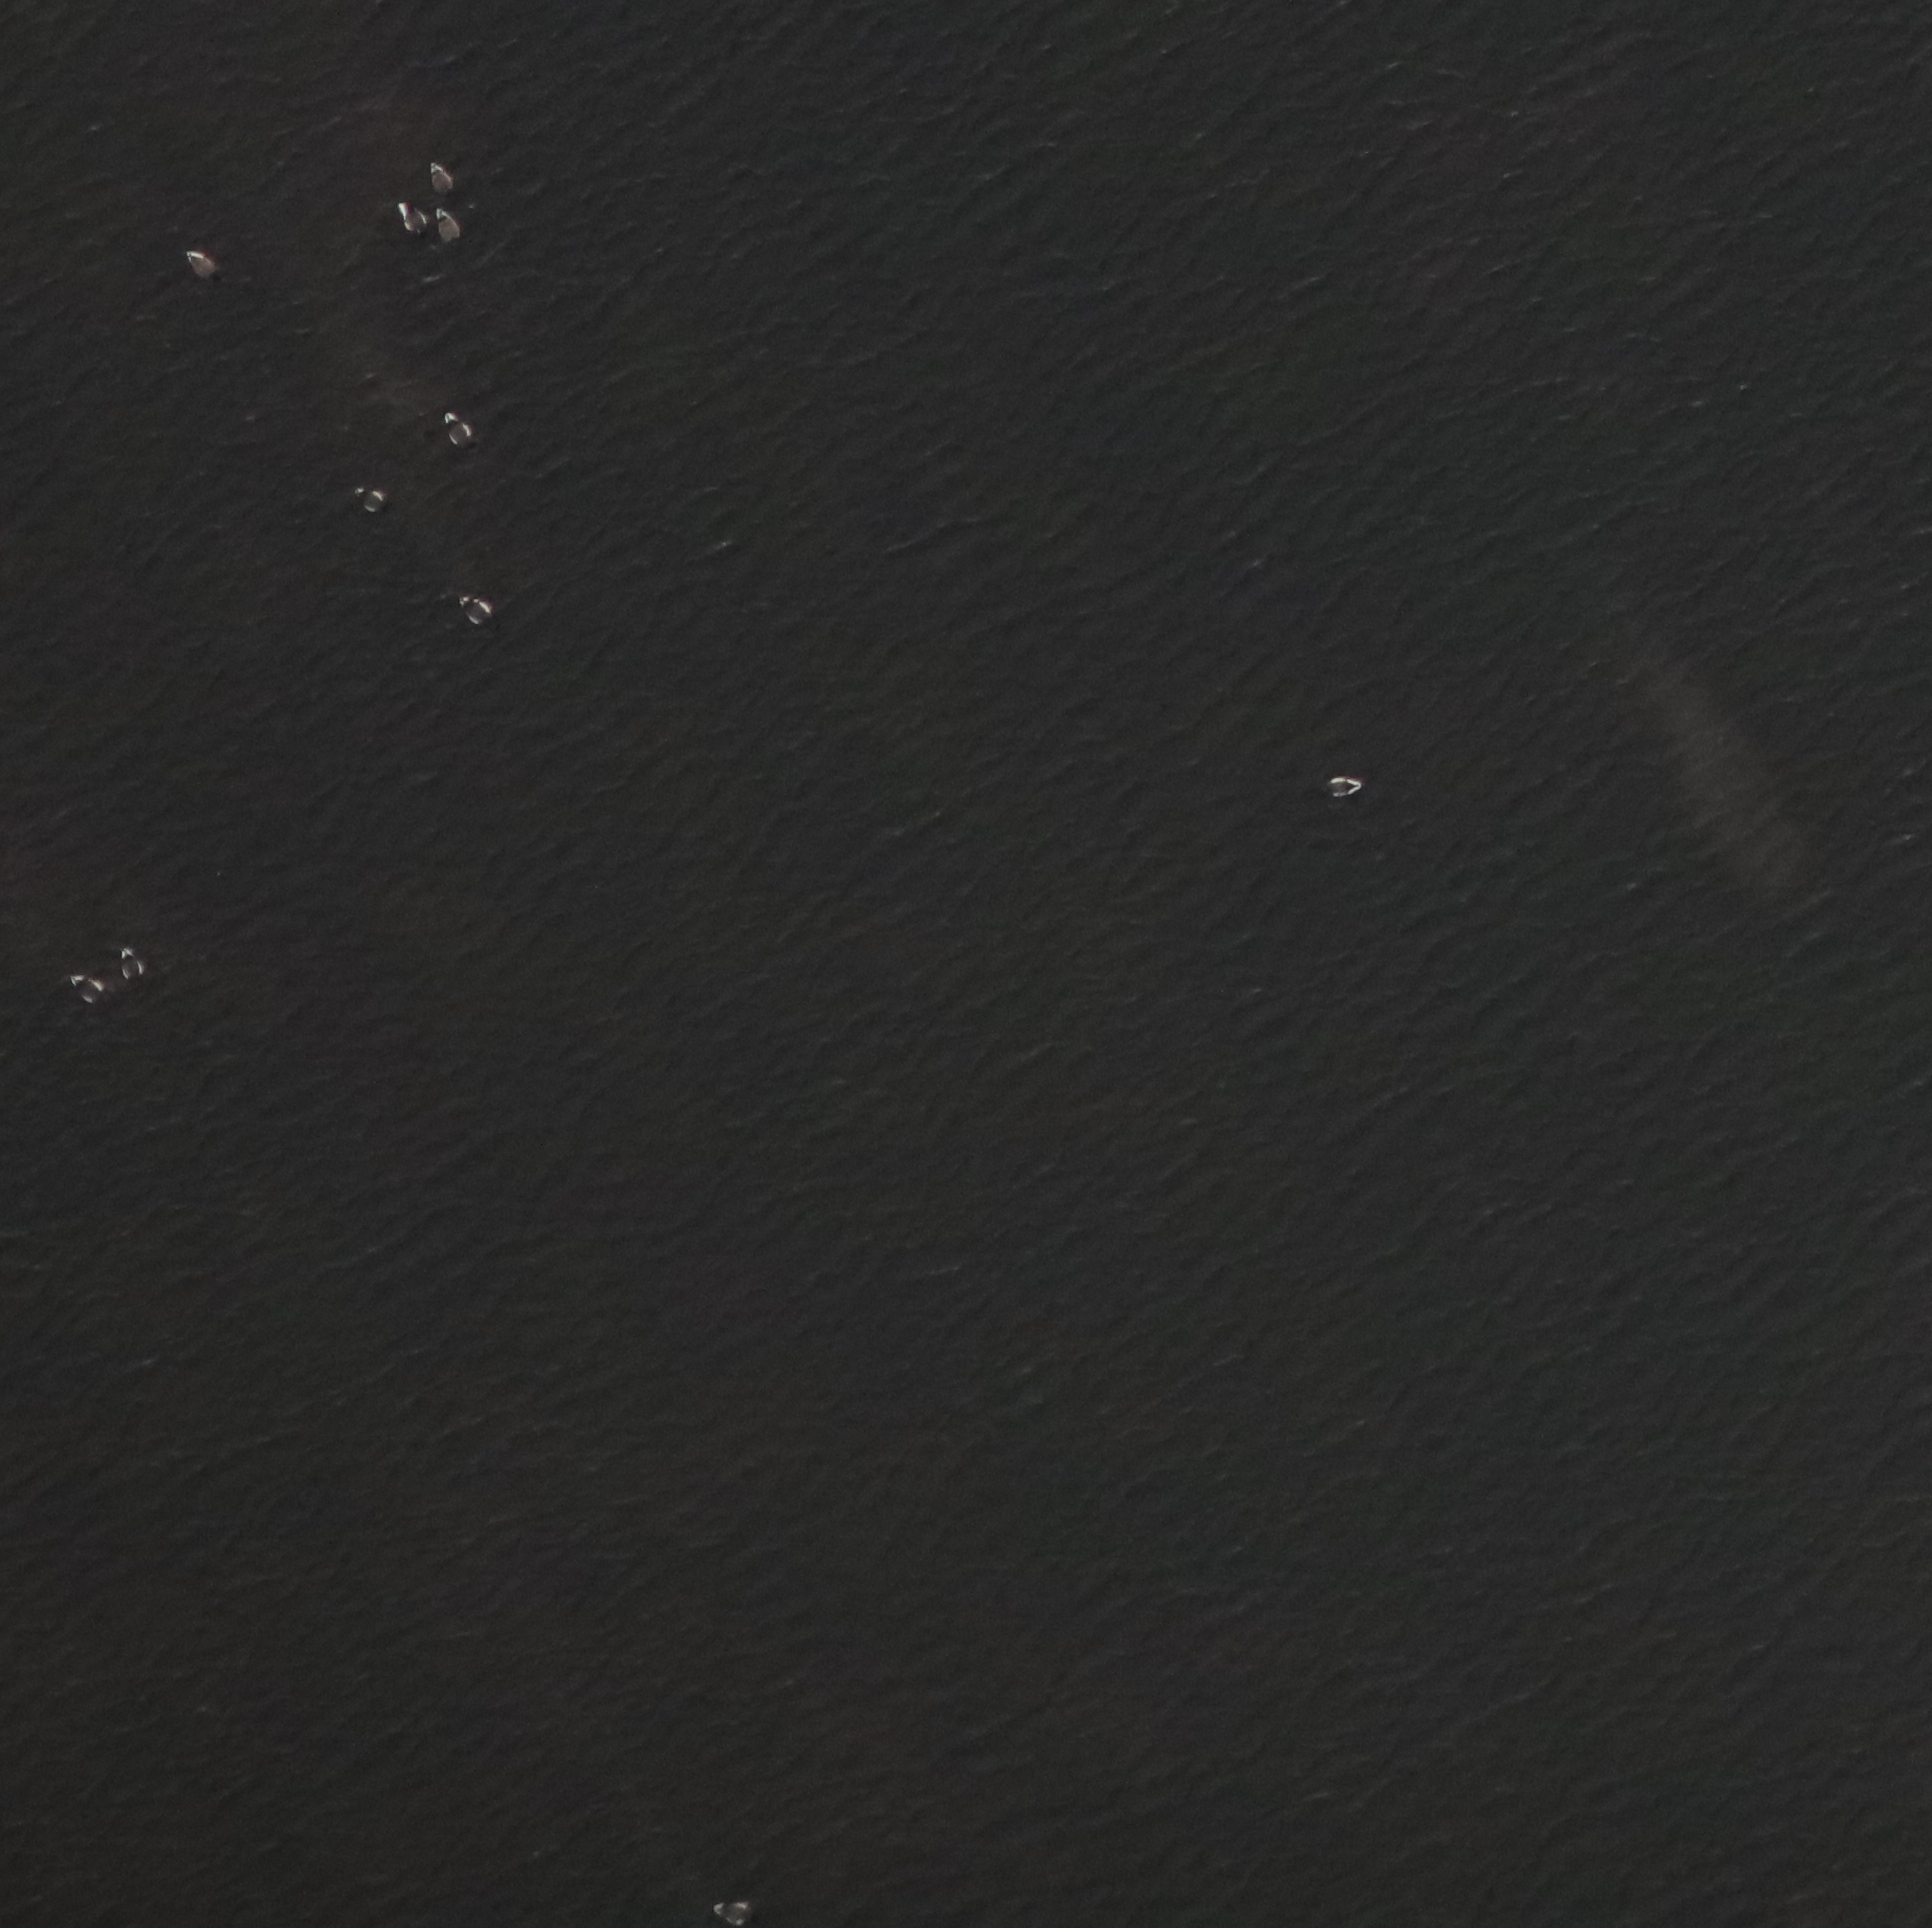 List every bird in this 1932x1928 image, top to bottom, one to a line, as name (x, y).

brant (441, 179)
brant (419, 220)
brant (448, 227)
brant (206, 266)
brant (458, 431)
brant (372, 499)
brant (475, 609)
brant (1343, 787)
brant (131, 965)
brant (92, 986)
brant (734, 1913)